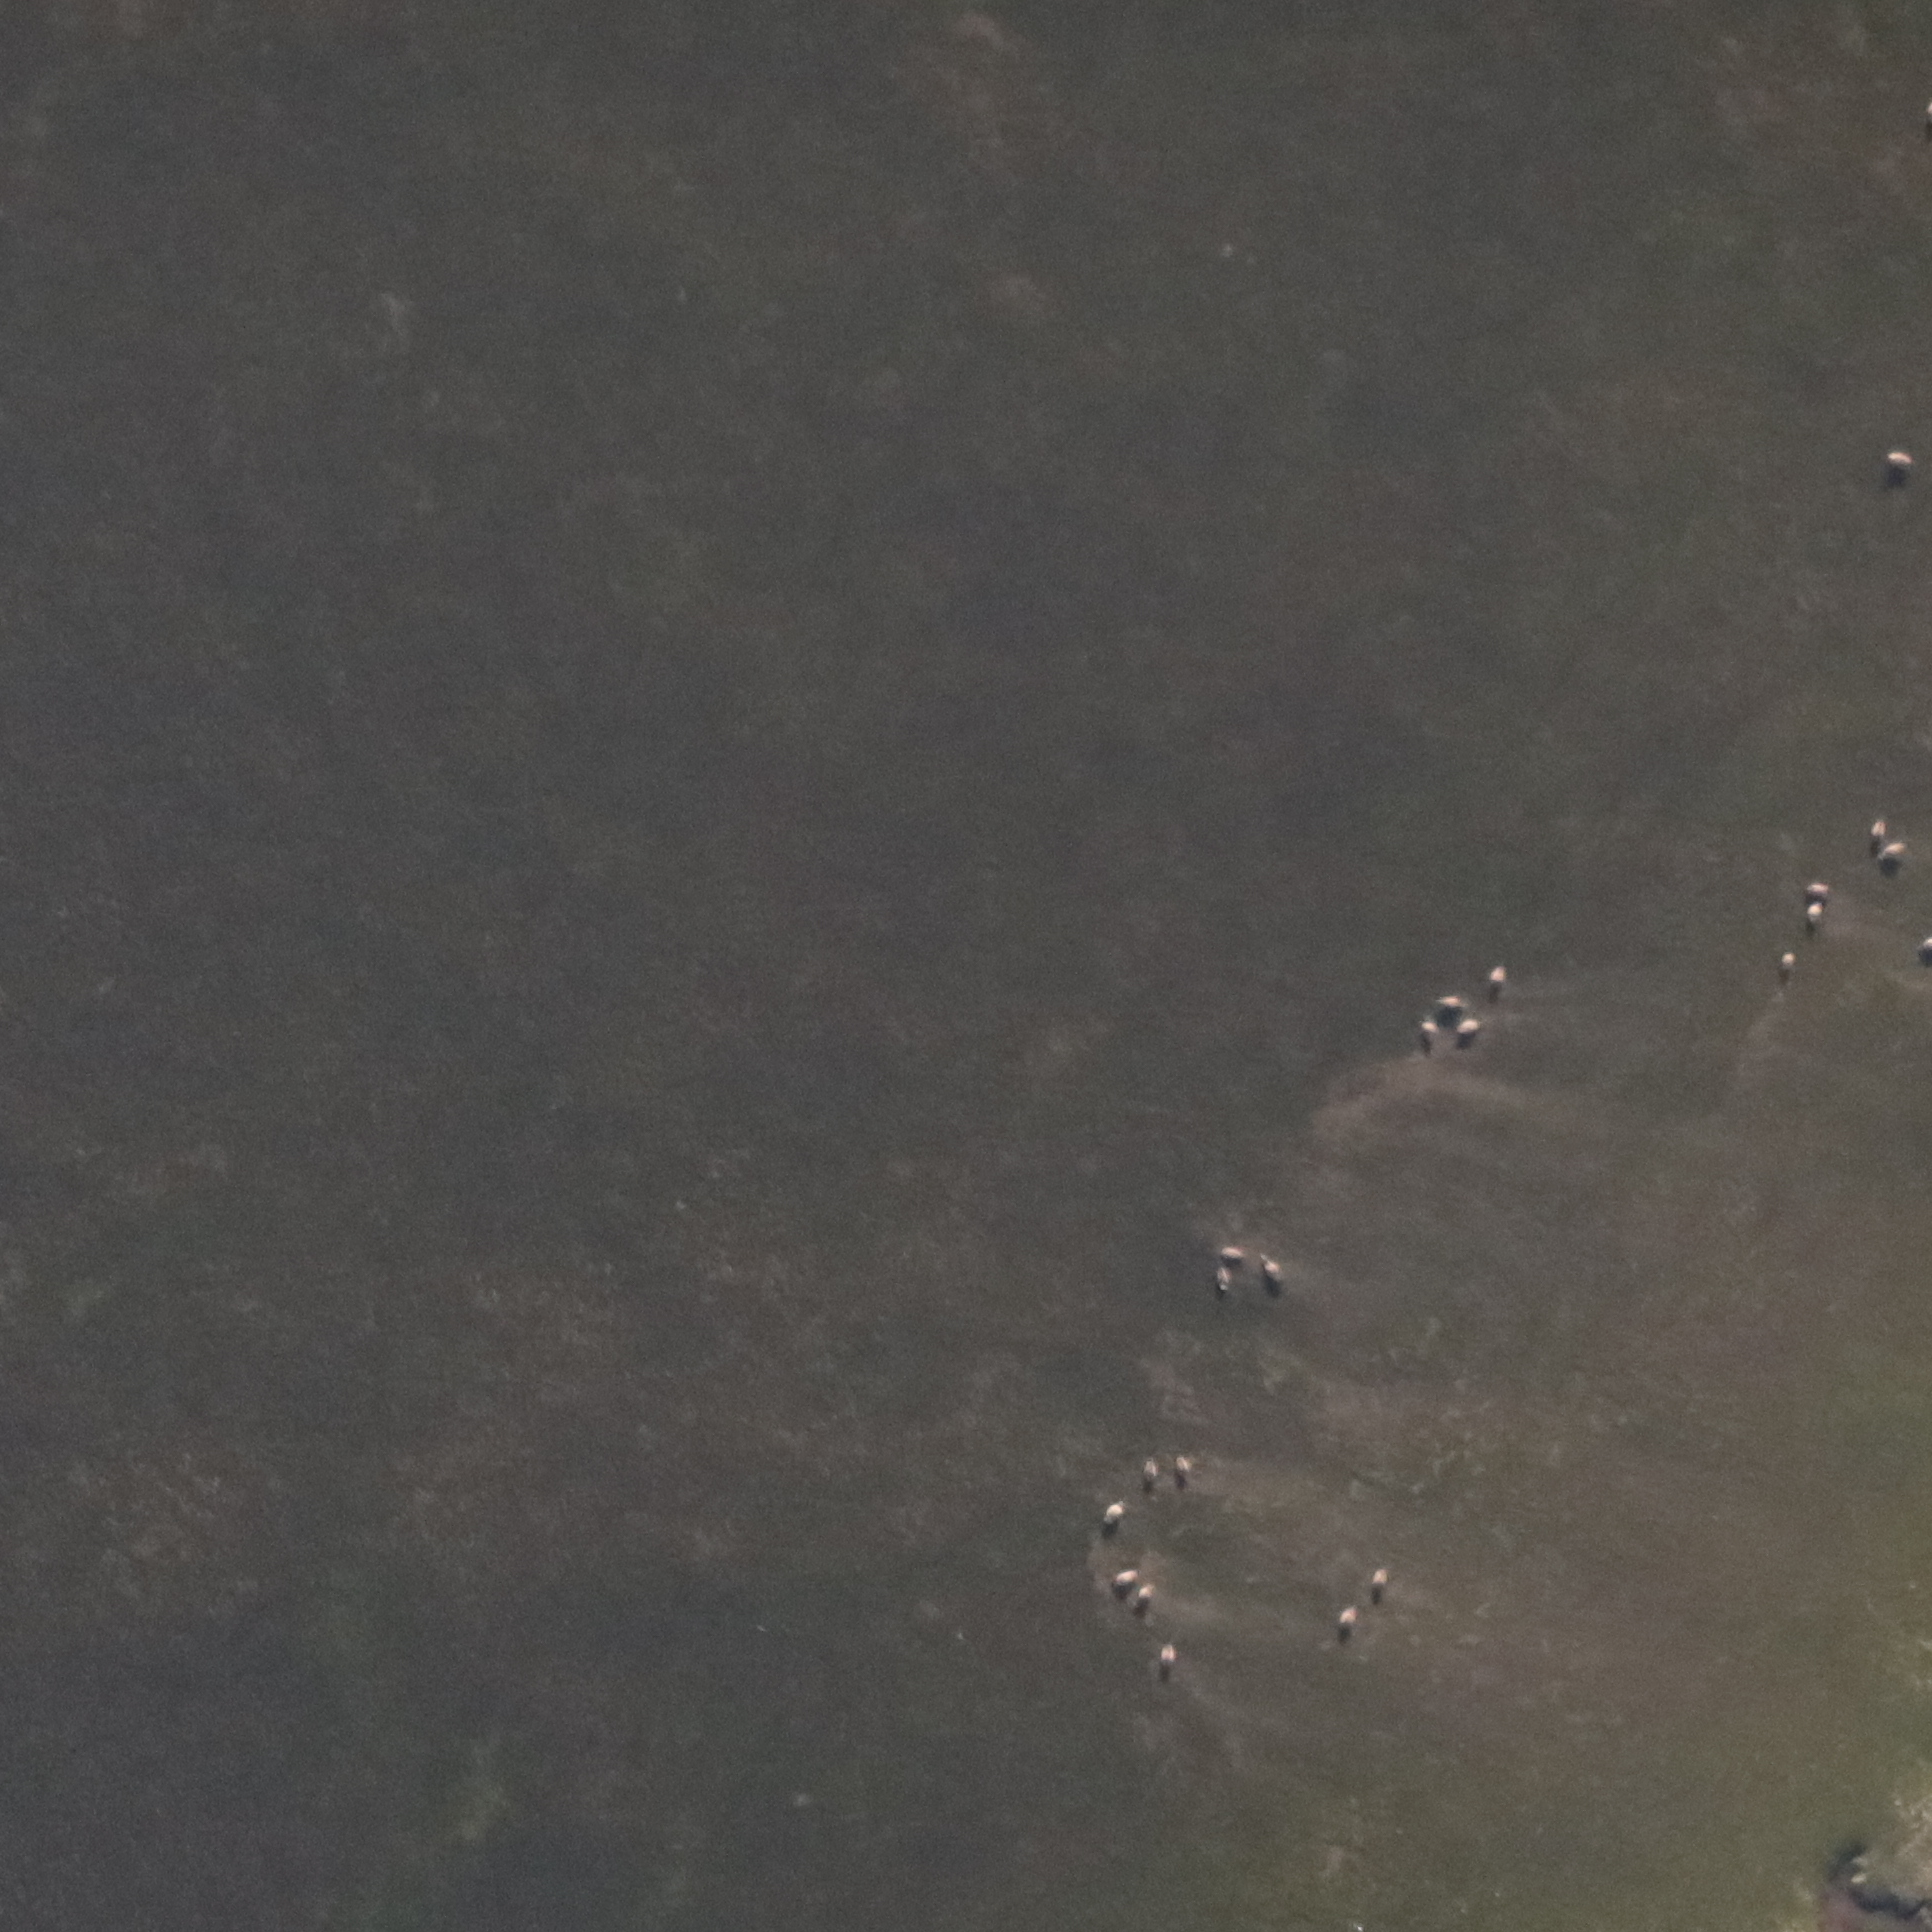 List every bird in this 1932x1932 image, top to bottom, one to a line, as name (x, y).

Canada goose (1896, 466)
Canada goose (1881, 834)
Canada goose (1898, 854)
Canada goose (1822, 892)
Canada goose (1817, 918)
Canada goose (1790, 965)
Canada goose (1500, 977)
Canada goose (1451, 1003)
Canada goose (1466, 1027)
Canada goose (1430, 1028)
Canada goose (1233, 1253)
Canada goose (1275, 1268)
Canada goose (1224, 1279)
Canada goose (1182, 1468)
Canada goose (1153, 1471)
Canada goose (1114, 1510)
Canada goose (1124, 1578)
Canada goose (1383, 1582)
Canada goose (1146, 1594)
Canada goose (1340, 1622)
Canada goose (1170, 1657)